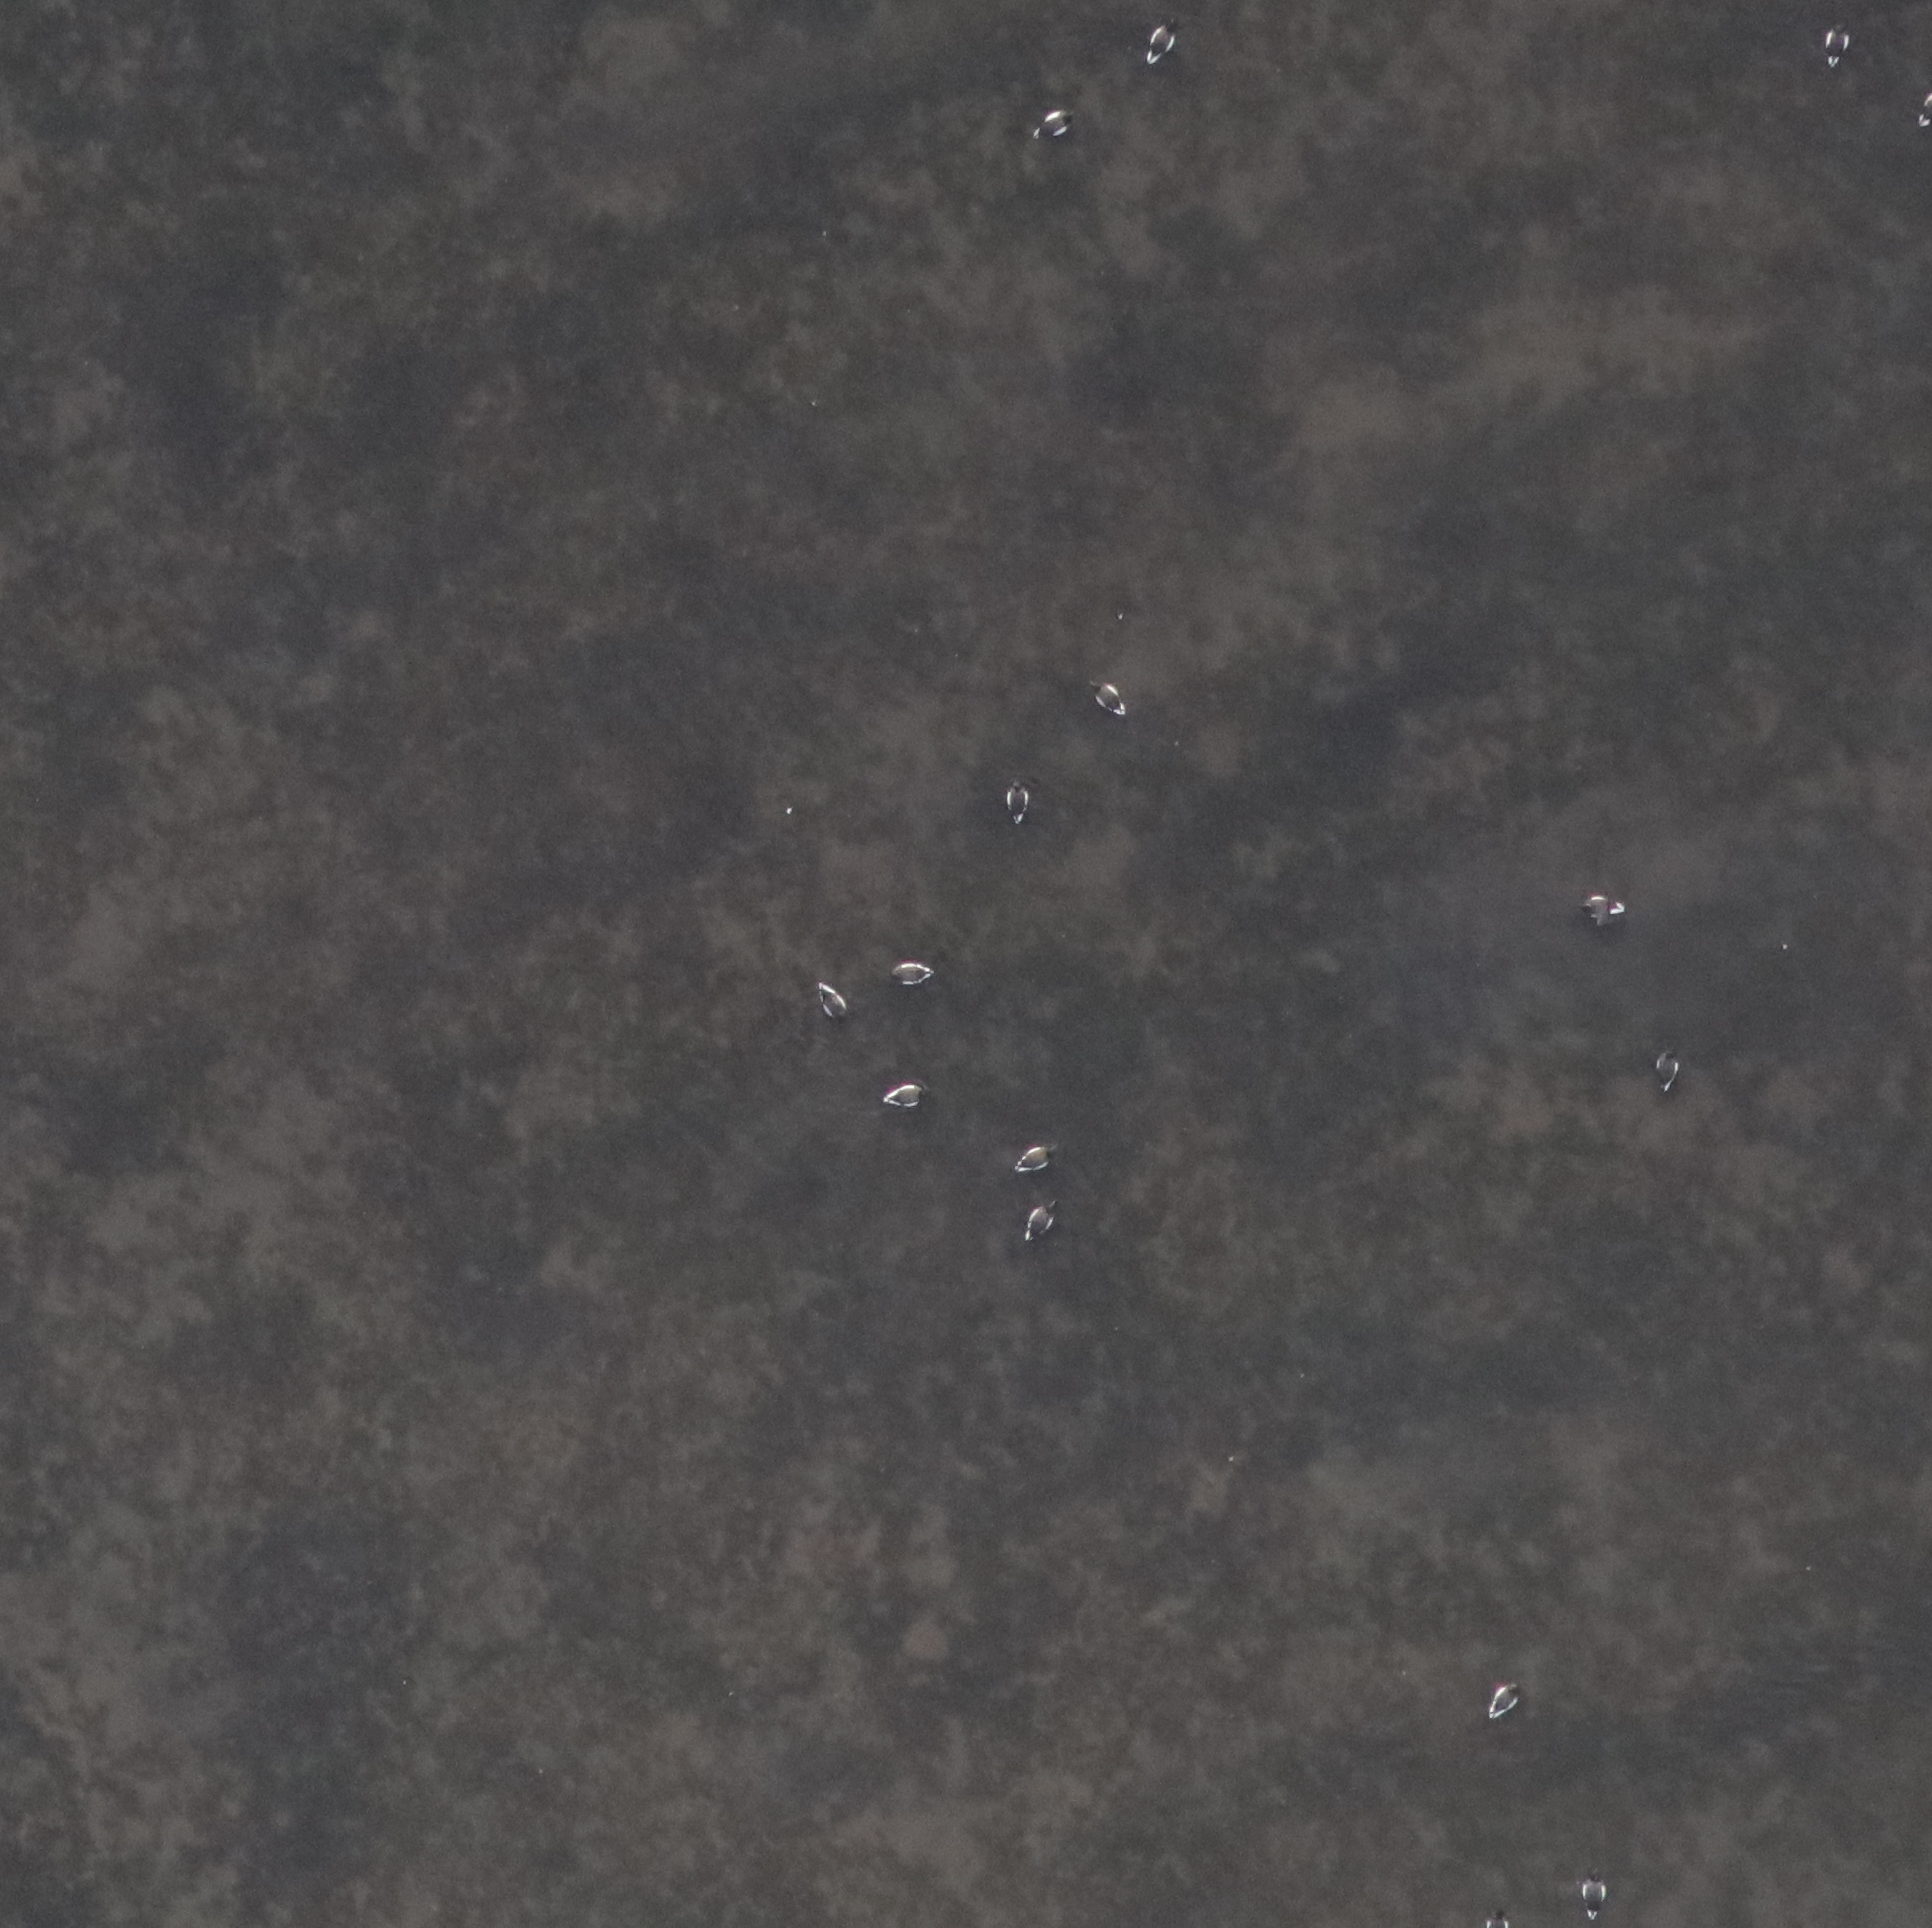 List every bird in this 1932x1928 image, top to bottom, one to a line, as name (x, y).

brant (1162, 40)
brant (1836, 44)
brant (1054, 125)
brant (1105, 695)
brant (1018, 800)
brant (1601, 908)
brant (910, 974)
brant (833, 1003)
brant (1667, 1069)
brant (906, 1096)
brant (1036, 1157)
brant (1039, 1220)
brant (1503, 1699)
brant (1594, 1893)